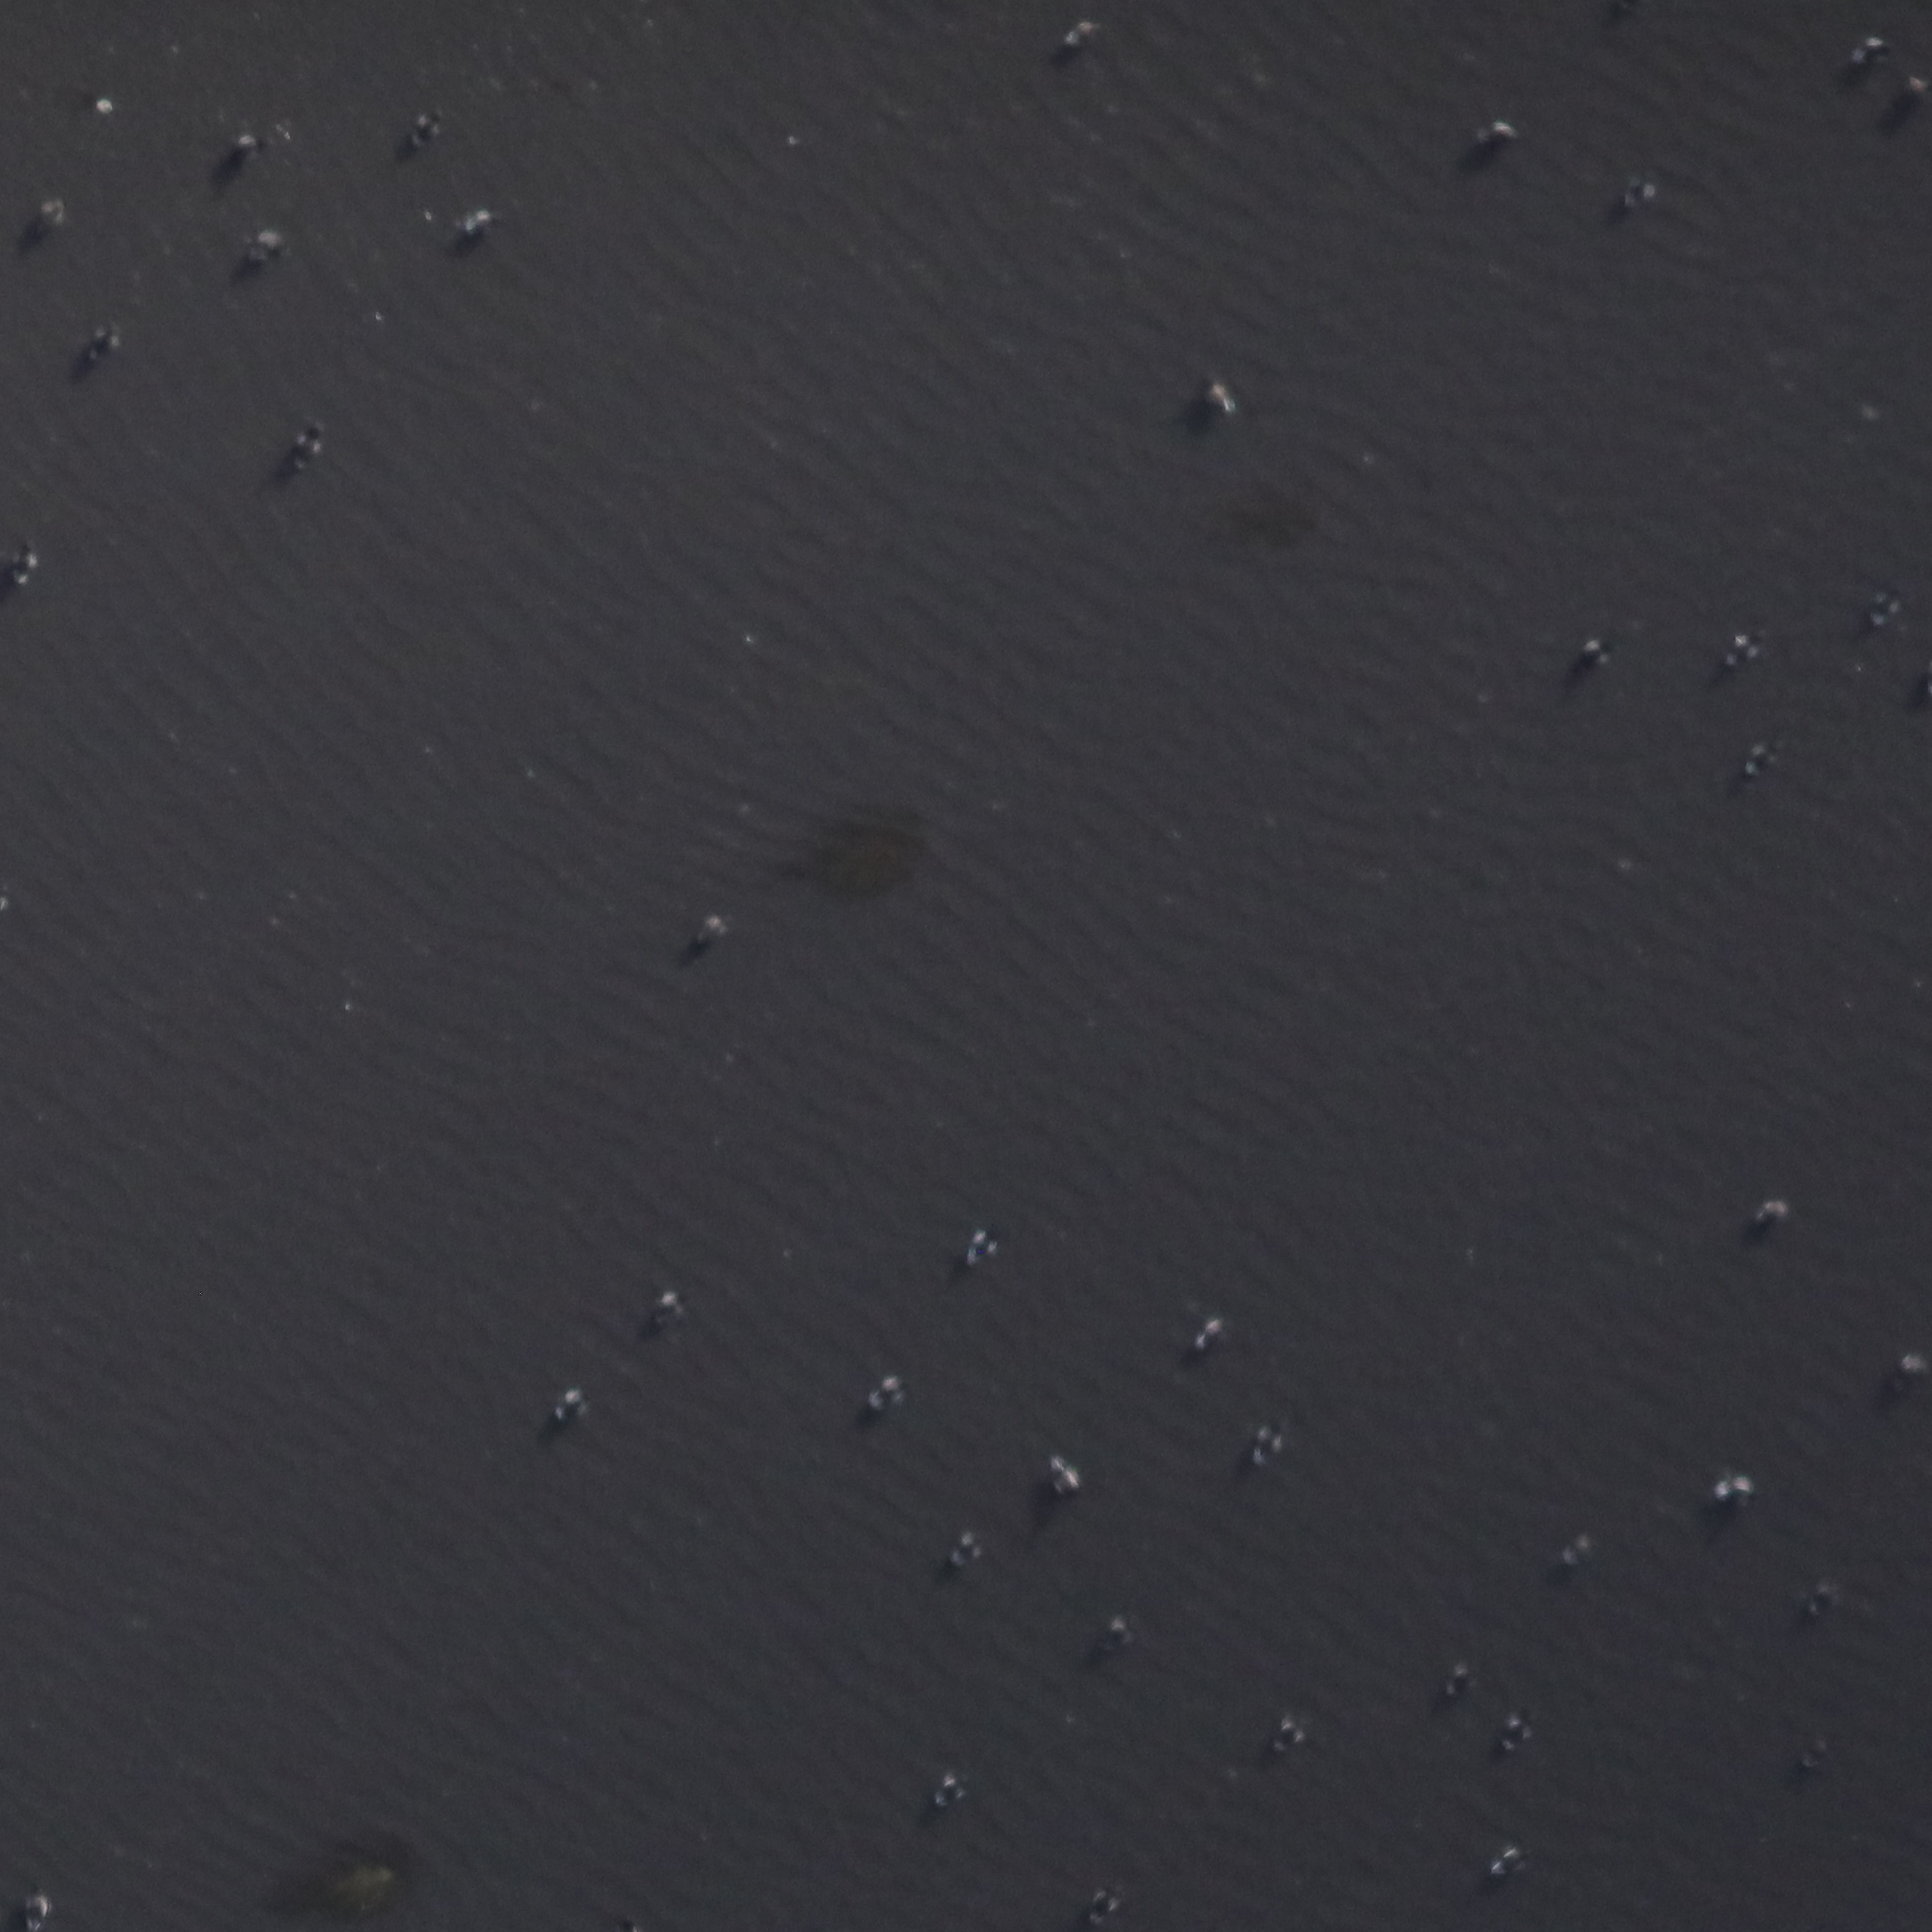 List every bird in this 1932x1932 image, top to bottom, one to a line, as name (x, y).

brant (1087, 34)
brant (1875, 42)
other bird (1915, 85)
brant (425, 126)
brant (1501, 138)
brant (251, 145)
brant (1632, 194)
brant (52, 217)
brant (482, 220)
brant (259, 245)
brant (103, 341)
brant (1218, 396)
brant (307, 447)
brant (24, 565)
brant (1889, 605)
brant (1748, 648)
brant (1593, 652)
brant (1766, 758)
brant (714, 931)
brant (1771, 1217)
brant (985, 1247)
brant (669, 1310)
brant (1213, 1331)
brant (1905, 1368)
brant (888, 1394)
brant (568, 1407)
brant (1270, 1444)
brant (1068, 1478)
brant (1743, 1497)
brant (964, 1547)
brant (1580, 1552)
brant (1821, 1599)
brant (1119, 1631)
brant (1462, 1681)
brant (1516, 1732)
brant (1291, 1735)
brant (1818, 1749)
brant (952, 1790)
brant (1511, 1863)
brant (1102, 1902)
brant (39, 1911)